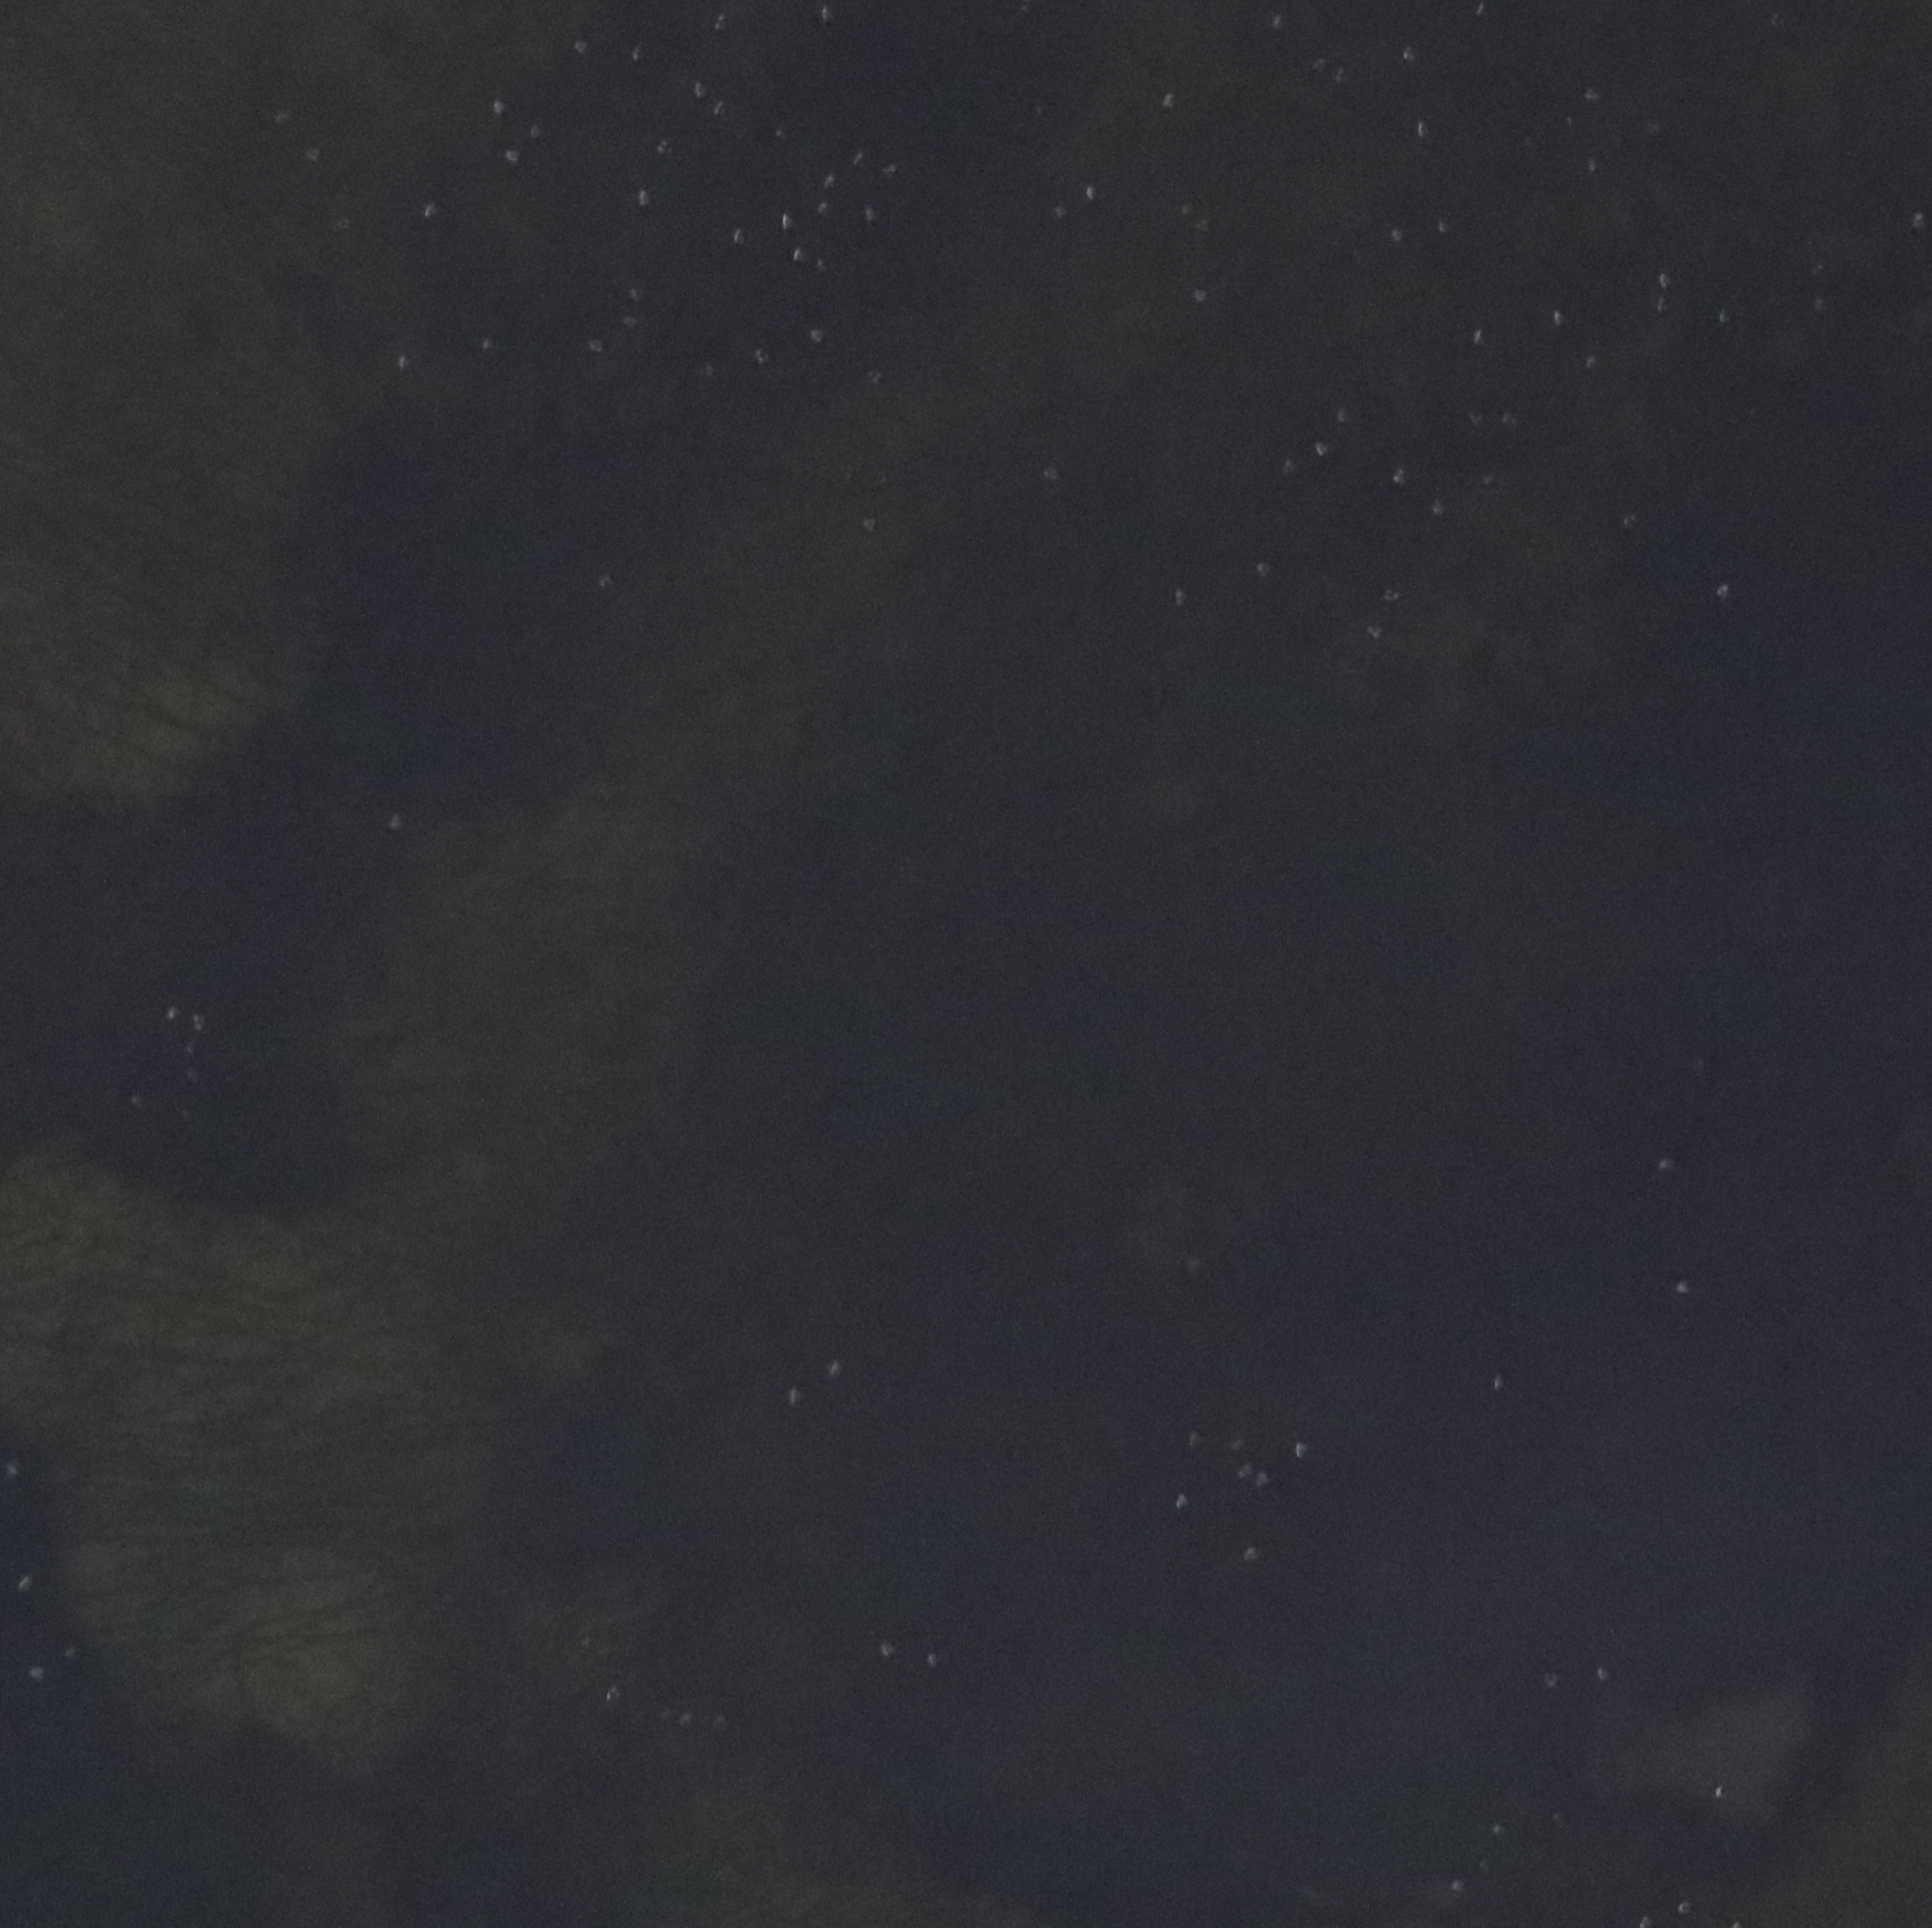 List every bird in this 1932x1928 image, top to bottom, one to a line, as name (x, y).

brant (1032, 8)
brant (1482, 8)
brant (723, 15)
brant (1280, 15)
brant (830, 17)
brant (635, 48)
brant (582, 50)
brant (1416, 54)
brant (1324, 68)
brant (1351, 81)
brant (697, 89)
brant (1168, 90)
brant (1604, 97)
brant (495, 99)
brant (721, 100)
brant (276, 126)
brant (782, 126)
brant (1426, 127)
brant (1576, 128)
brant (1647, 132)
brant (1538, 134)
brant (538, 135)
brant (673, 139)
brant (515, 155)
brant (308, 159)
brant (864, 165)
brant (1594, 165)
brant (896, 167)
brant (837, 184)
brant (642, 195)
brant (1093, 195)
brant (1188, 205)
brant (339, 212)
brant (432, 212)
brant (1058, 213)
brant (837, 218)
brant (795, 220)
brant (1451, 220)
brant (872, 221)
brant (1916, 221)
brant (1211, 224)
brant (1396, 226)
brant (745, 234)
brant (1822, 258)
brant (803, 259)
brant (827, 272)
brant (1673, 282)
brant (1197, 290)
brant (1826, 291)
brant (636, 293)
brant (1664, 308)
brant (1733, 314)
brant (1558, 316)
brant (629, 322)
brant (817, 332)
brant (598, 341)
brant (487, 343)
brant (1478, 344)
brant (1589, 347)
brant (759, 350)
brant (397, 357)
brant (871, 366)
brant (700, 369)
brant (1353, 407)
brant (1477, 412)
brant (1508, 416)
brant (1326, 447)
brant (1285, 462)
brant (1399, 478)
brant (1443, 508)
brant (865, 522)
brant (1622, 523)
brant (1268, 576)
brant (602, 579)
brant (1393, 589)
brant (1732, 589)
brant (1183, 597)
brant (1374, 632)
brant (391, 826)
brant (170, 1011)
brant (204, 1025)
brant (199, 1056)
brant (1709, 1068)
brant (195, 1071)
brant (195, 1099)
brant (139, 1115)
brant (1677, 1158)
brant (1194, 1272)
brant (1694, 1287)
brant (833, 1365)
brant (800, 1392)
brant (1508, 1392)
brant (1201, 1439)
brant (1242, 1439)
brant (1301, 1452)
brant (1246, 1467)
brant (20, 1473)
brant (1263, 1489)
brant (1183, 1501)
brant (1256, 1555)
brant (29, 1584)
brant (580, 1639)
brant (871, 1649)
brant (77, 1651)
brant (604, 1653)
brant (934, 1657)
brant (33, 1677)
brant (1556, 1682)
brant (1599, 1683)
brant (606, 1691)
brant (668, 1714)
brant (701, 1714)
brant (741, 1721)
brant (1721, 1782)
brant (1555, 1820)
brant (1503, 1821)
brant (1493, 1858)
brant (1449, 1890)
brant (1682, 1907)
brant (1644, 1925)